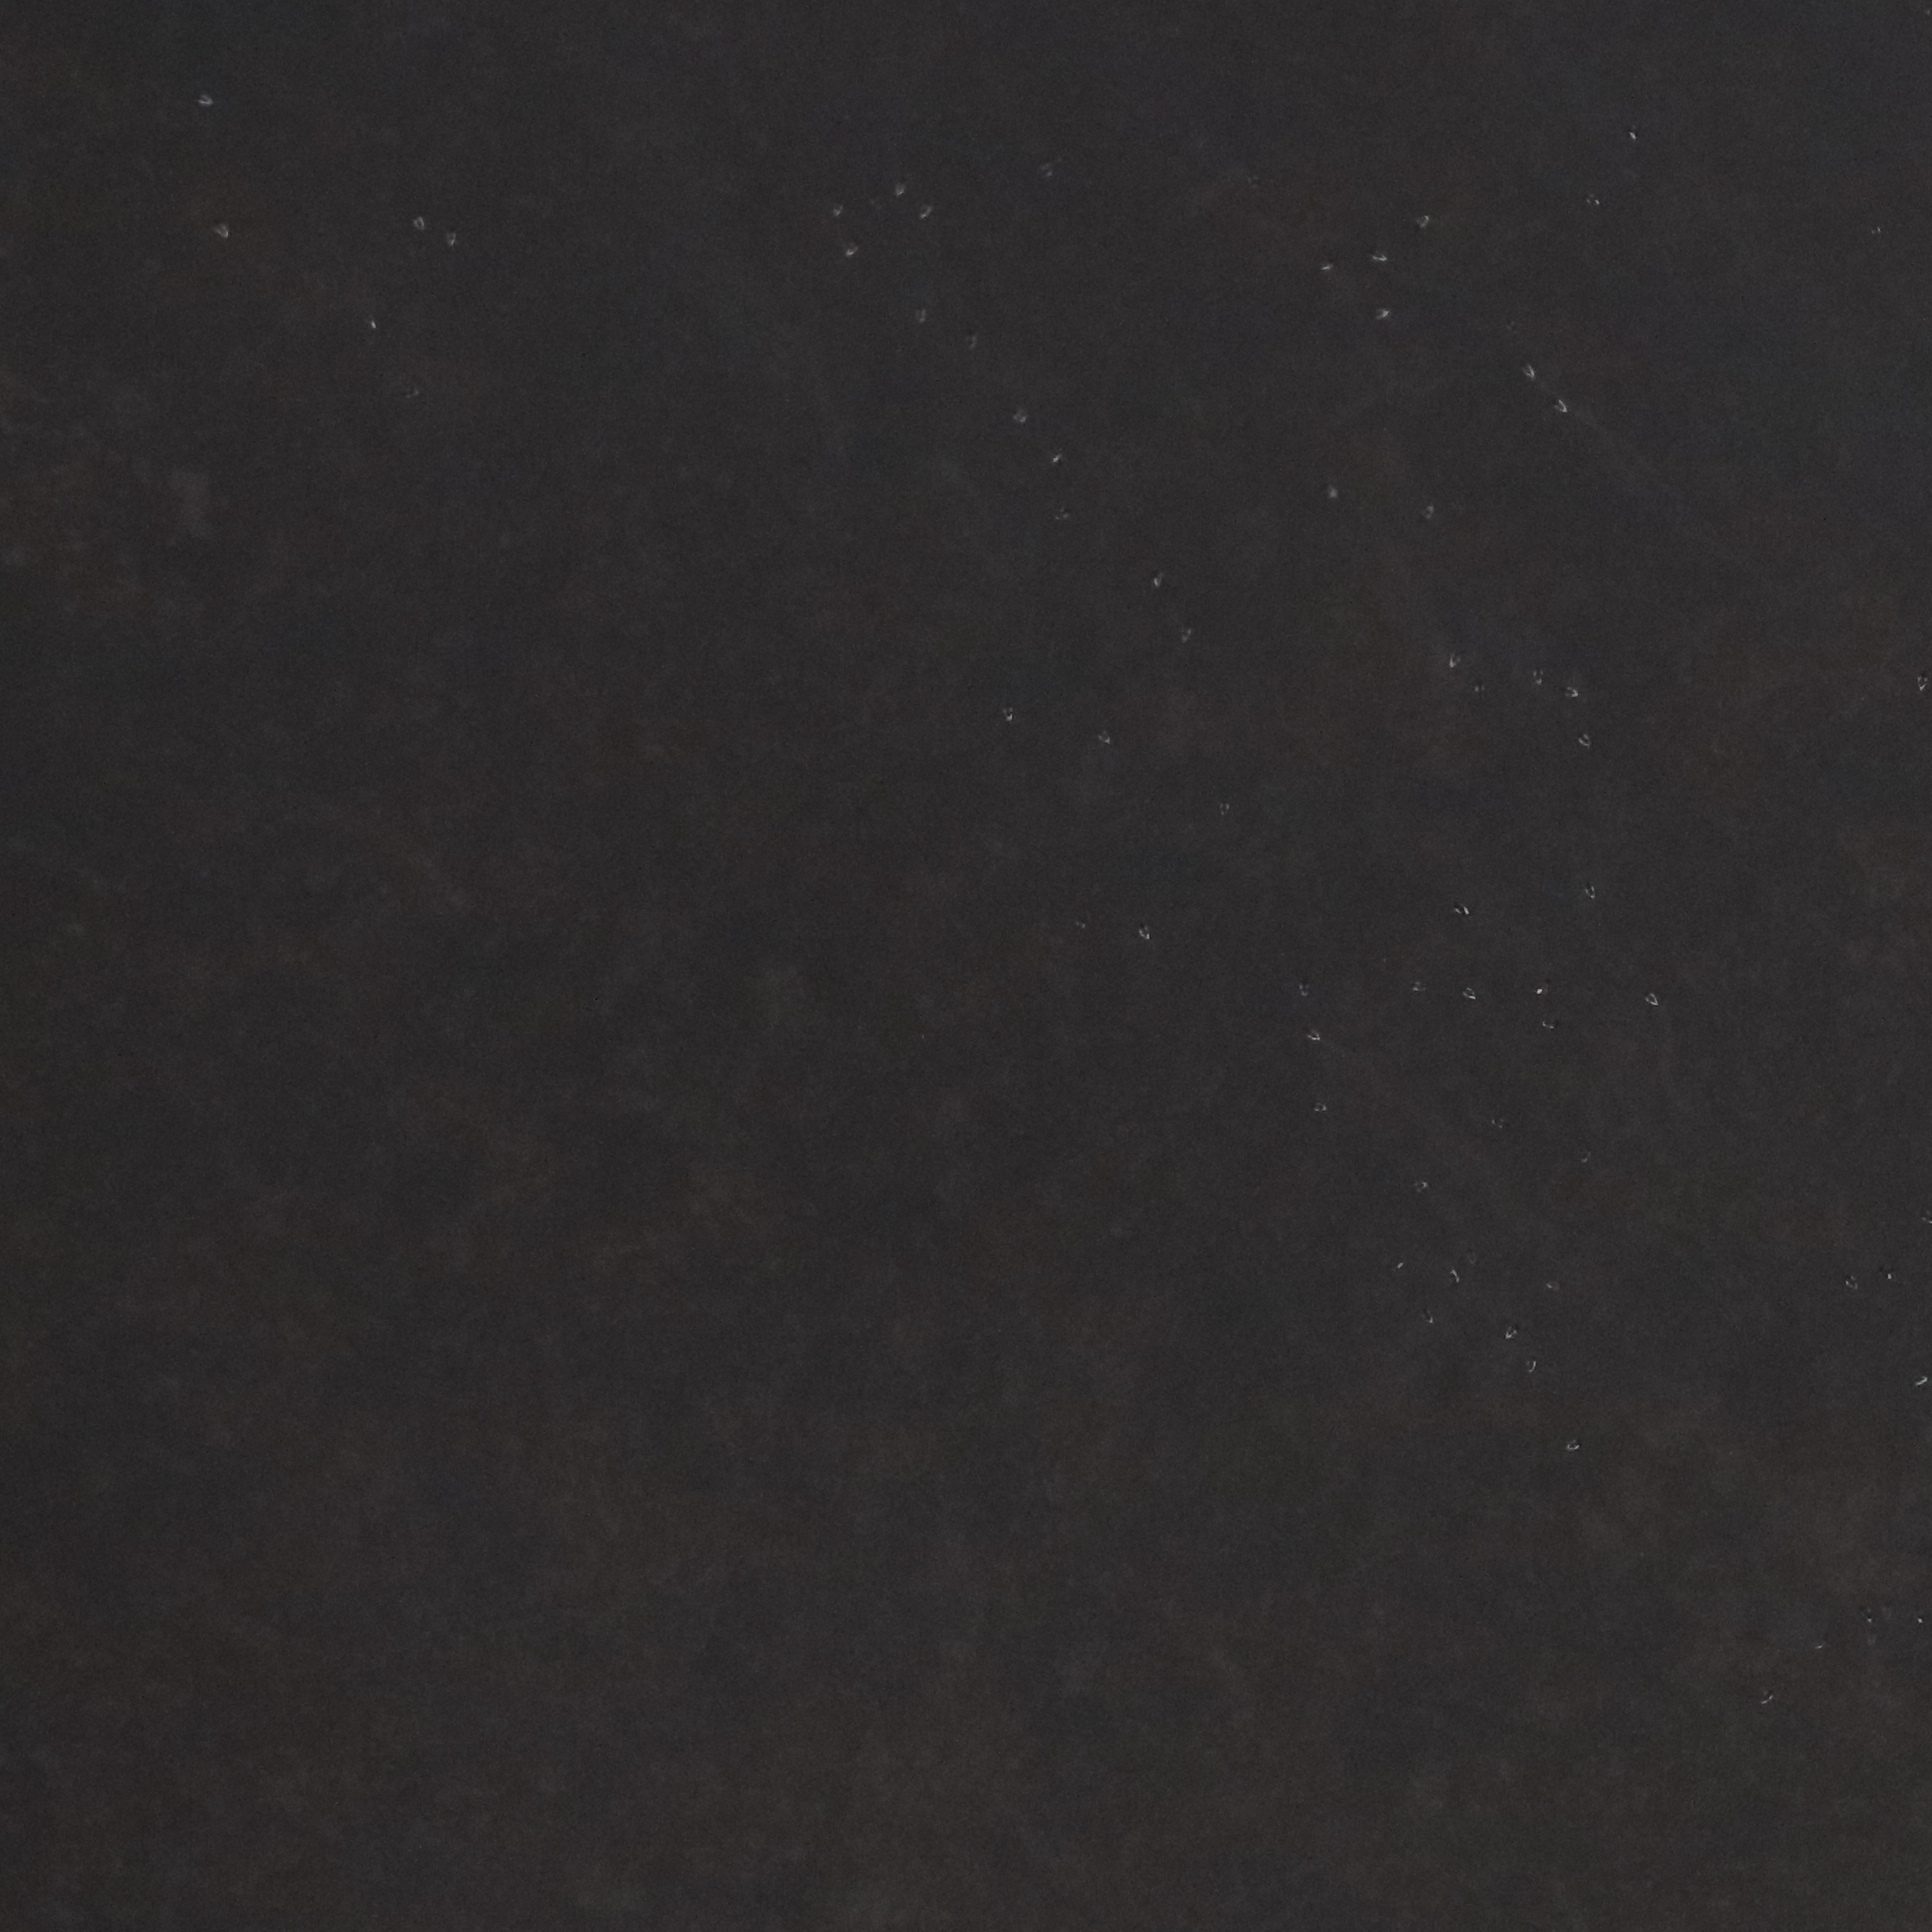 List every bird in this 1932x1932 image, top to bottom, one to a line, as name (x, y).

brant (205, 102)
brant (1636, 132)
brant (1037, 169)
brant (1252, 179)
brant (901, 185)
brant (1595, 197)
brant (836, 206)
brant (926, 217)
brant (1422, 217)
brant (420, 219)
brant (1874, 232)
brant (224, 235)
brant (859, 241)
brant (451, 246)
brant (1375, 256)
brant (1328, 260)
brant (1378, 305)
brant (373, 321)
brant (930, 323)
brant (977, 349)
brant (1523, 366)
brant (414, 385)
brant (1561, 396)
brant (1024, 420)
brant (1056, 465)
brant (1322, 491)
brant (1430, 507)
brant (1066, 510)
brant (1160, 585)
brant (1186, 638)
brant (1450, 657)
brant (1929, 671)
brant (1547, 675)
brant (1580, 682)
brant (1479, 695)
brant (1006, 708)
brant (1113, 732)
brant (1589, 733)
brant (1222, 803)
brant (1587, 891)
brant (1467, 903)
brant (1085, 912)
brant (1146, 932)
brant (1548, 989)
brant (1426, 990)
brant (1304, 995)
brant (1484, 996)
brant (1663, 1000)
brant (1552, 1029)
brant (1313, 1042)
brant (1497, 1103)
brant (1323, 1112)
brant (1592, 1147)
brant (1422, 1191)
brant (1931, 1214)
brant (1473, 1255)
brant (1398, 1261)
brant (1452, 1272)
brant (1899, 1274)
brant (1553, 1285)
brant (1865, 1285)
brant (1445, 1309)
brant (1516, 1332)
brant (1542, 1364)
brant (1916, 1377)
brant (1577, 1439)
brant (1871, 1610)
brant (1887, 1611)
brant (1924, 1619)
brant (1818, 1644)
brant (1774, 1692)